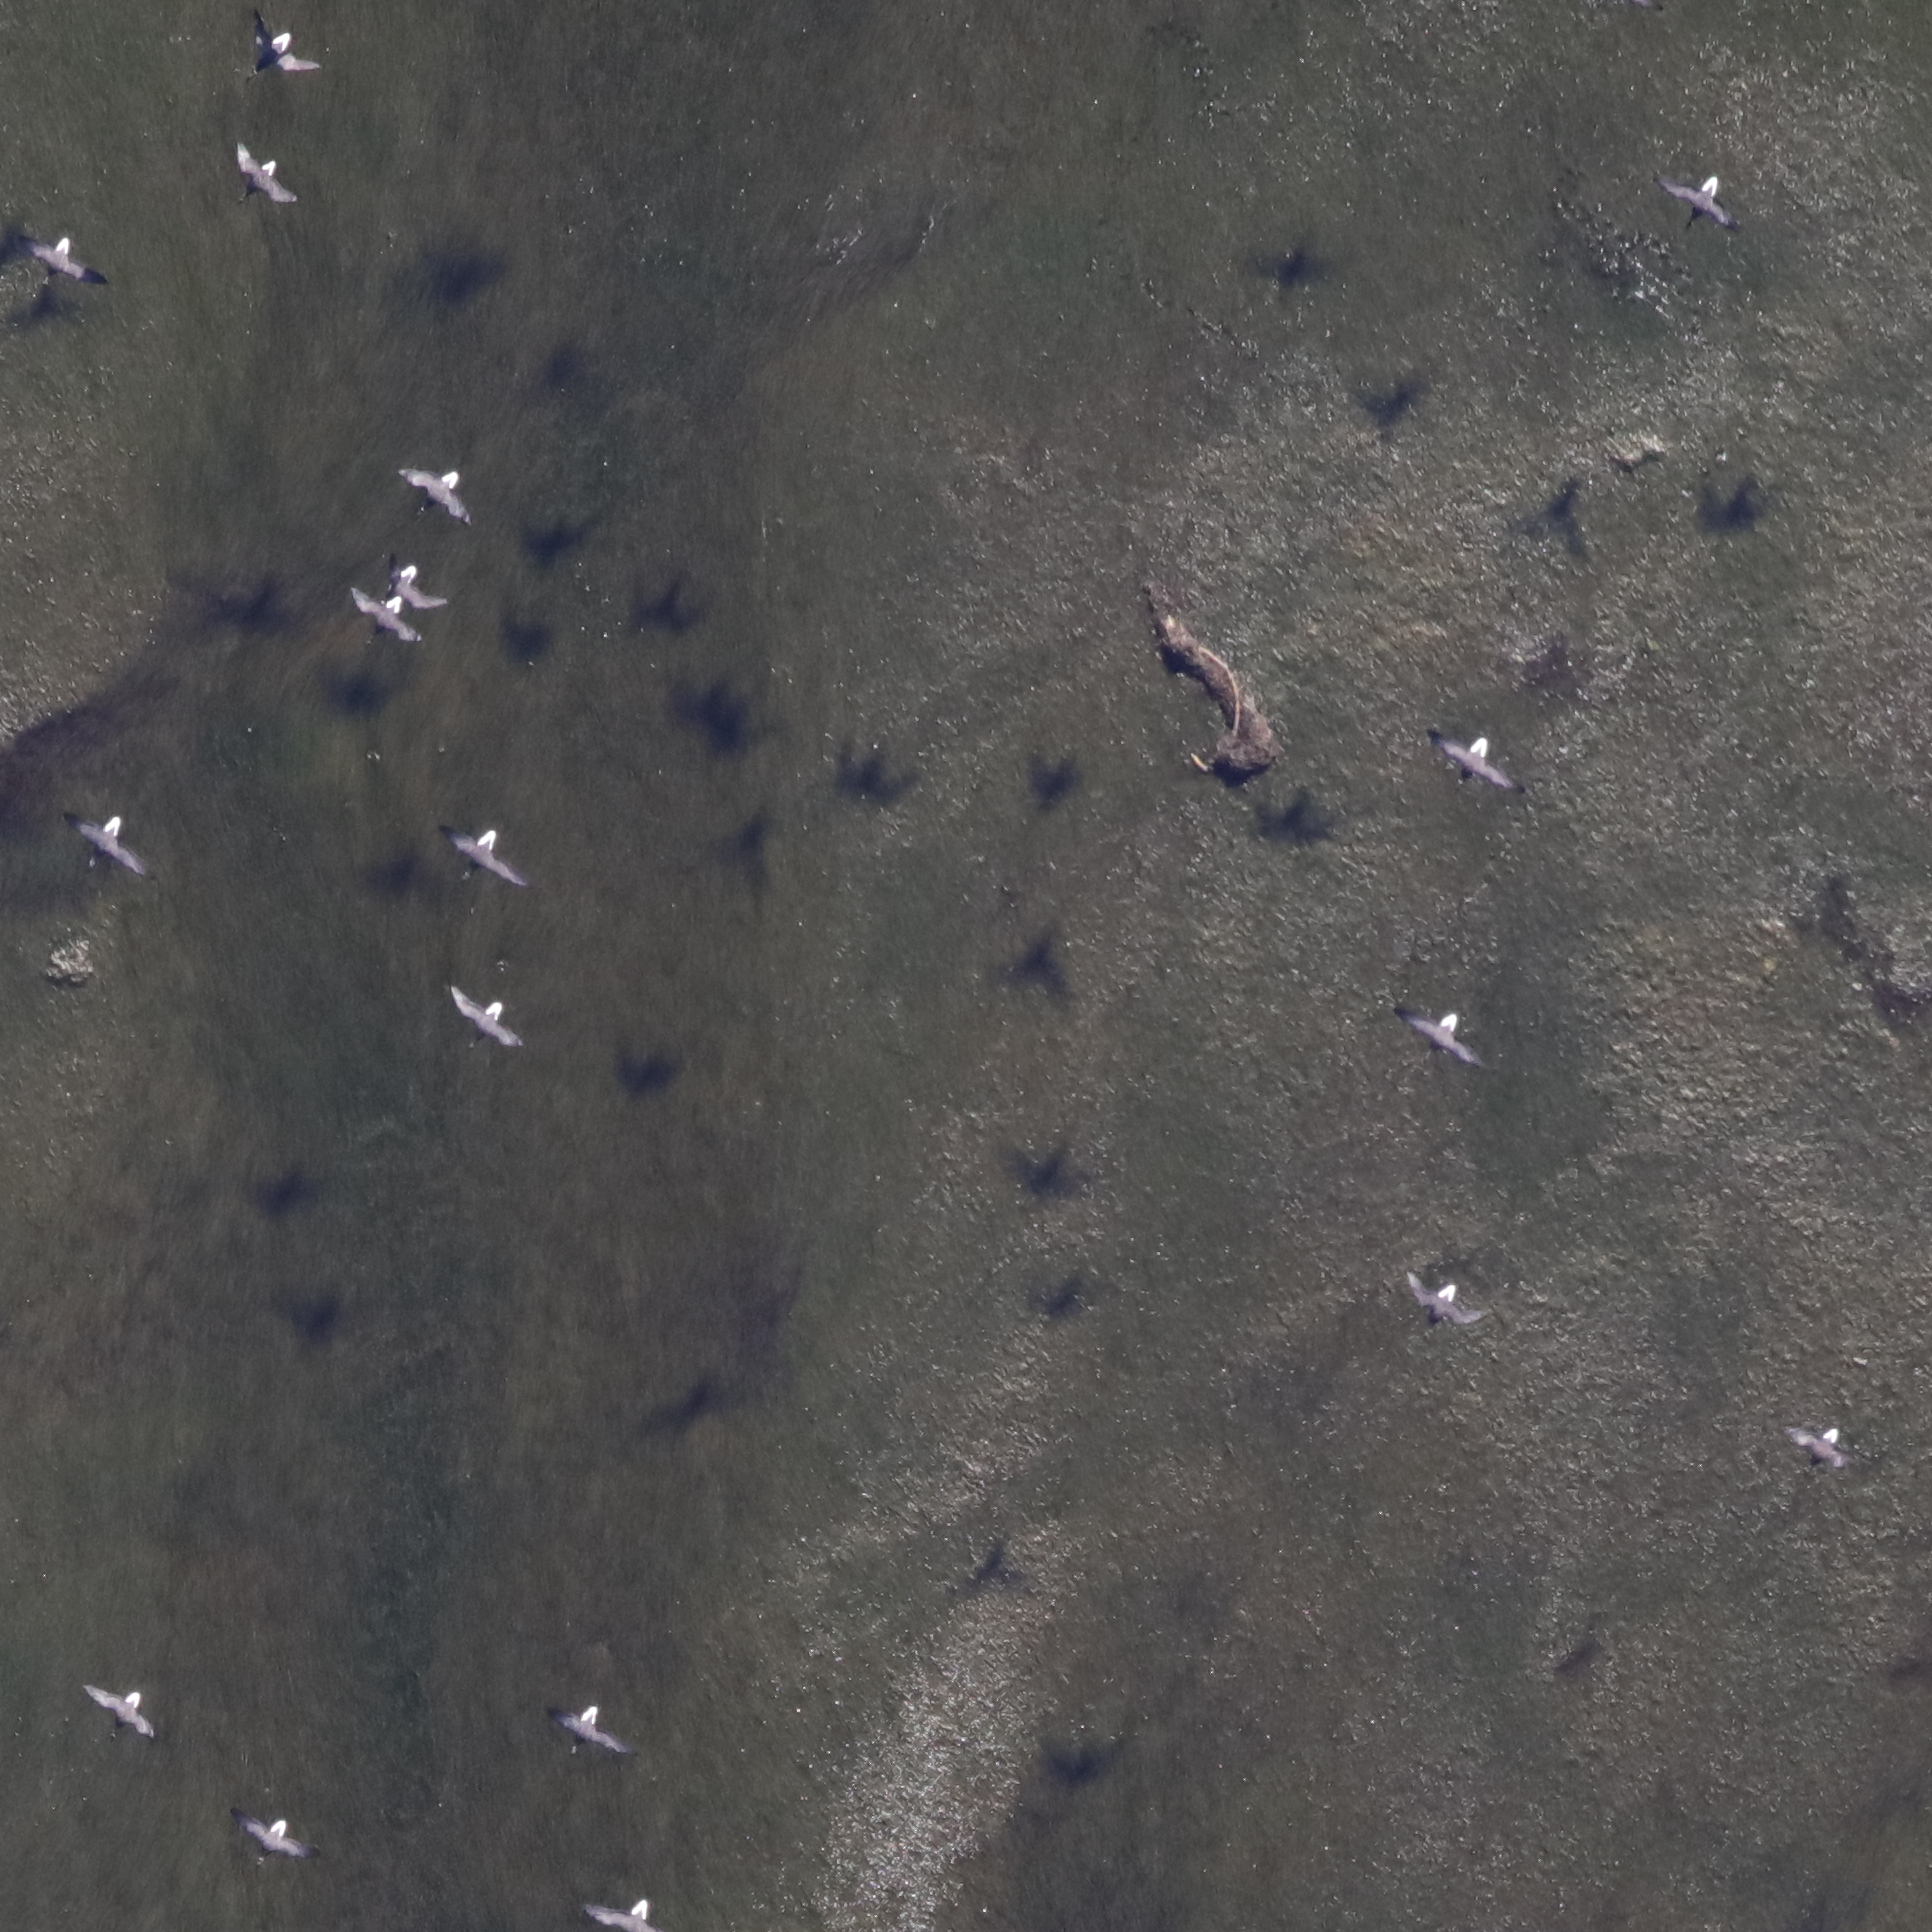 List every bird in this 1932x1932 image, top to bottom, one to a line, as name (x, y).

brant (266, 59)
brant (254, 180)
brant (1704, 201)
brant (69, 270)
brant (436, 492)
brant (408, 595)
brant (374, 605)
brant (1471, 767)
brant (109, 835)
brant (481, 855)
brant (478, 1026)
brant (1449, 1033)
brant (1433, 1319)
brant (1821, 1452)
brant (129, 1714)
brant (587, 1732)
brant (275, 1836)